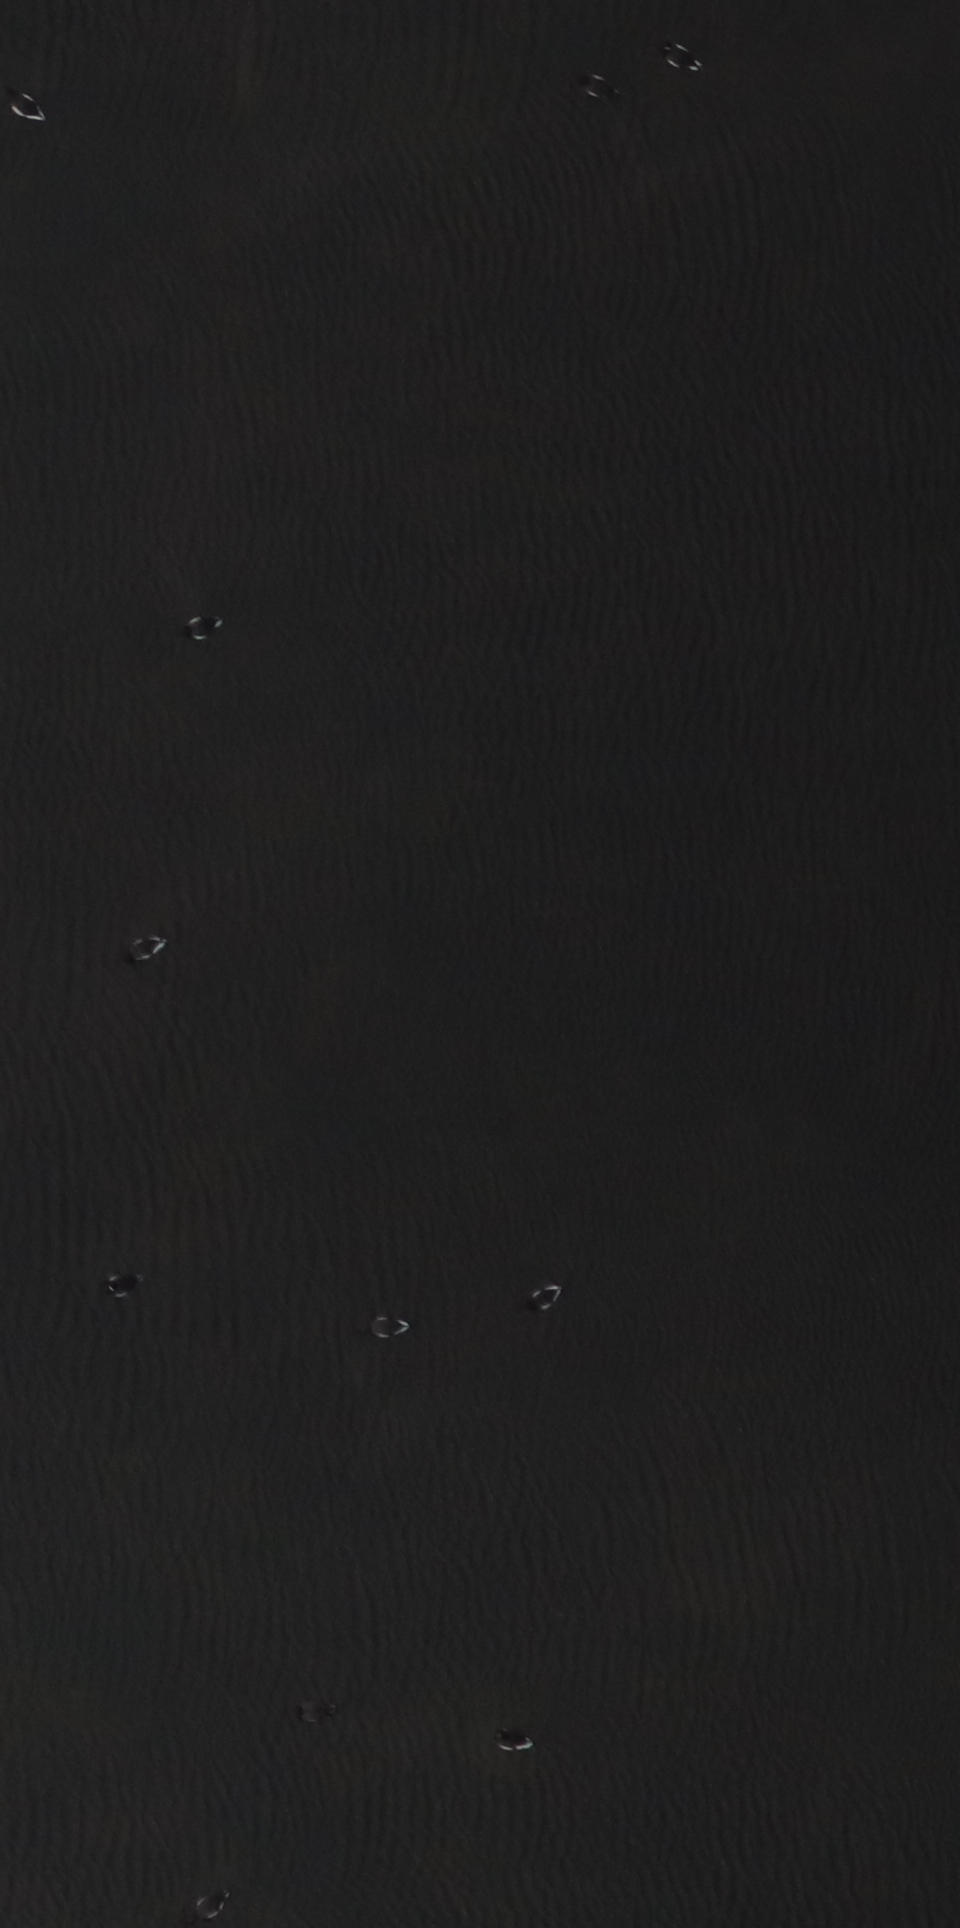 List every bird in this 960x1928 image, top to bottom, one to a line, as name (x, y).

brant (678, 57)
brant (601, 91)
brant (27, 106)
brant (199, 628)
brant (147, 946)
brant (121, 1285)
brant (545, 1297)
brant (389, 1325)
brant (313, 1715)
brant (514, 1742)
brant (207, 1906)